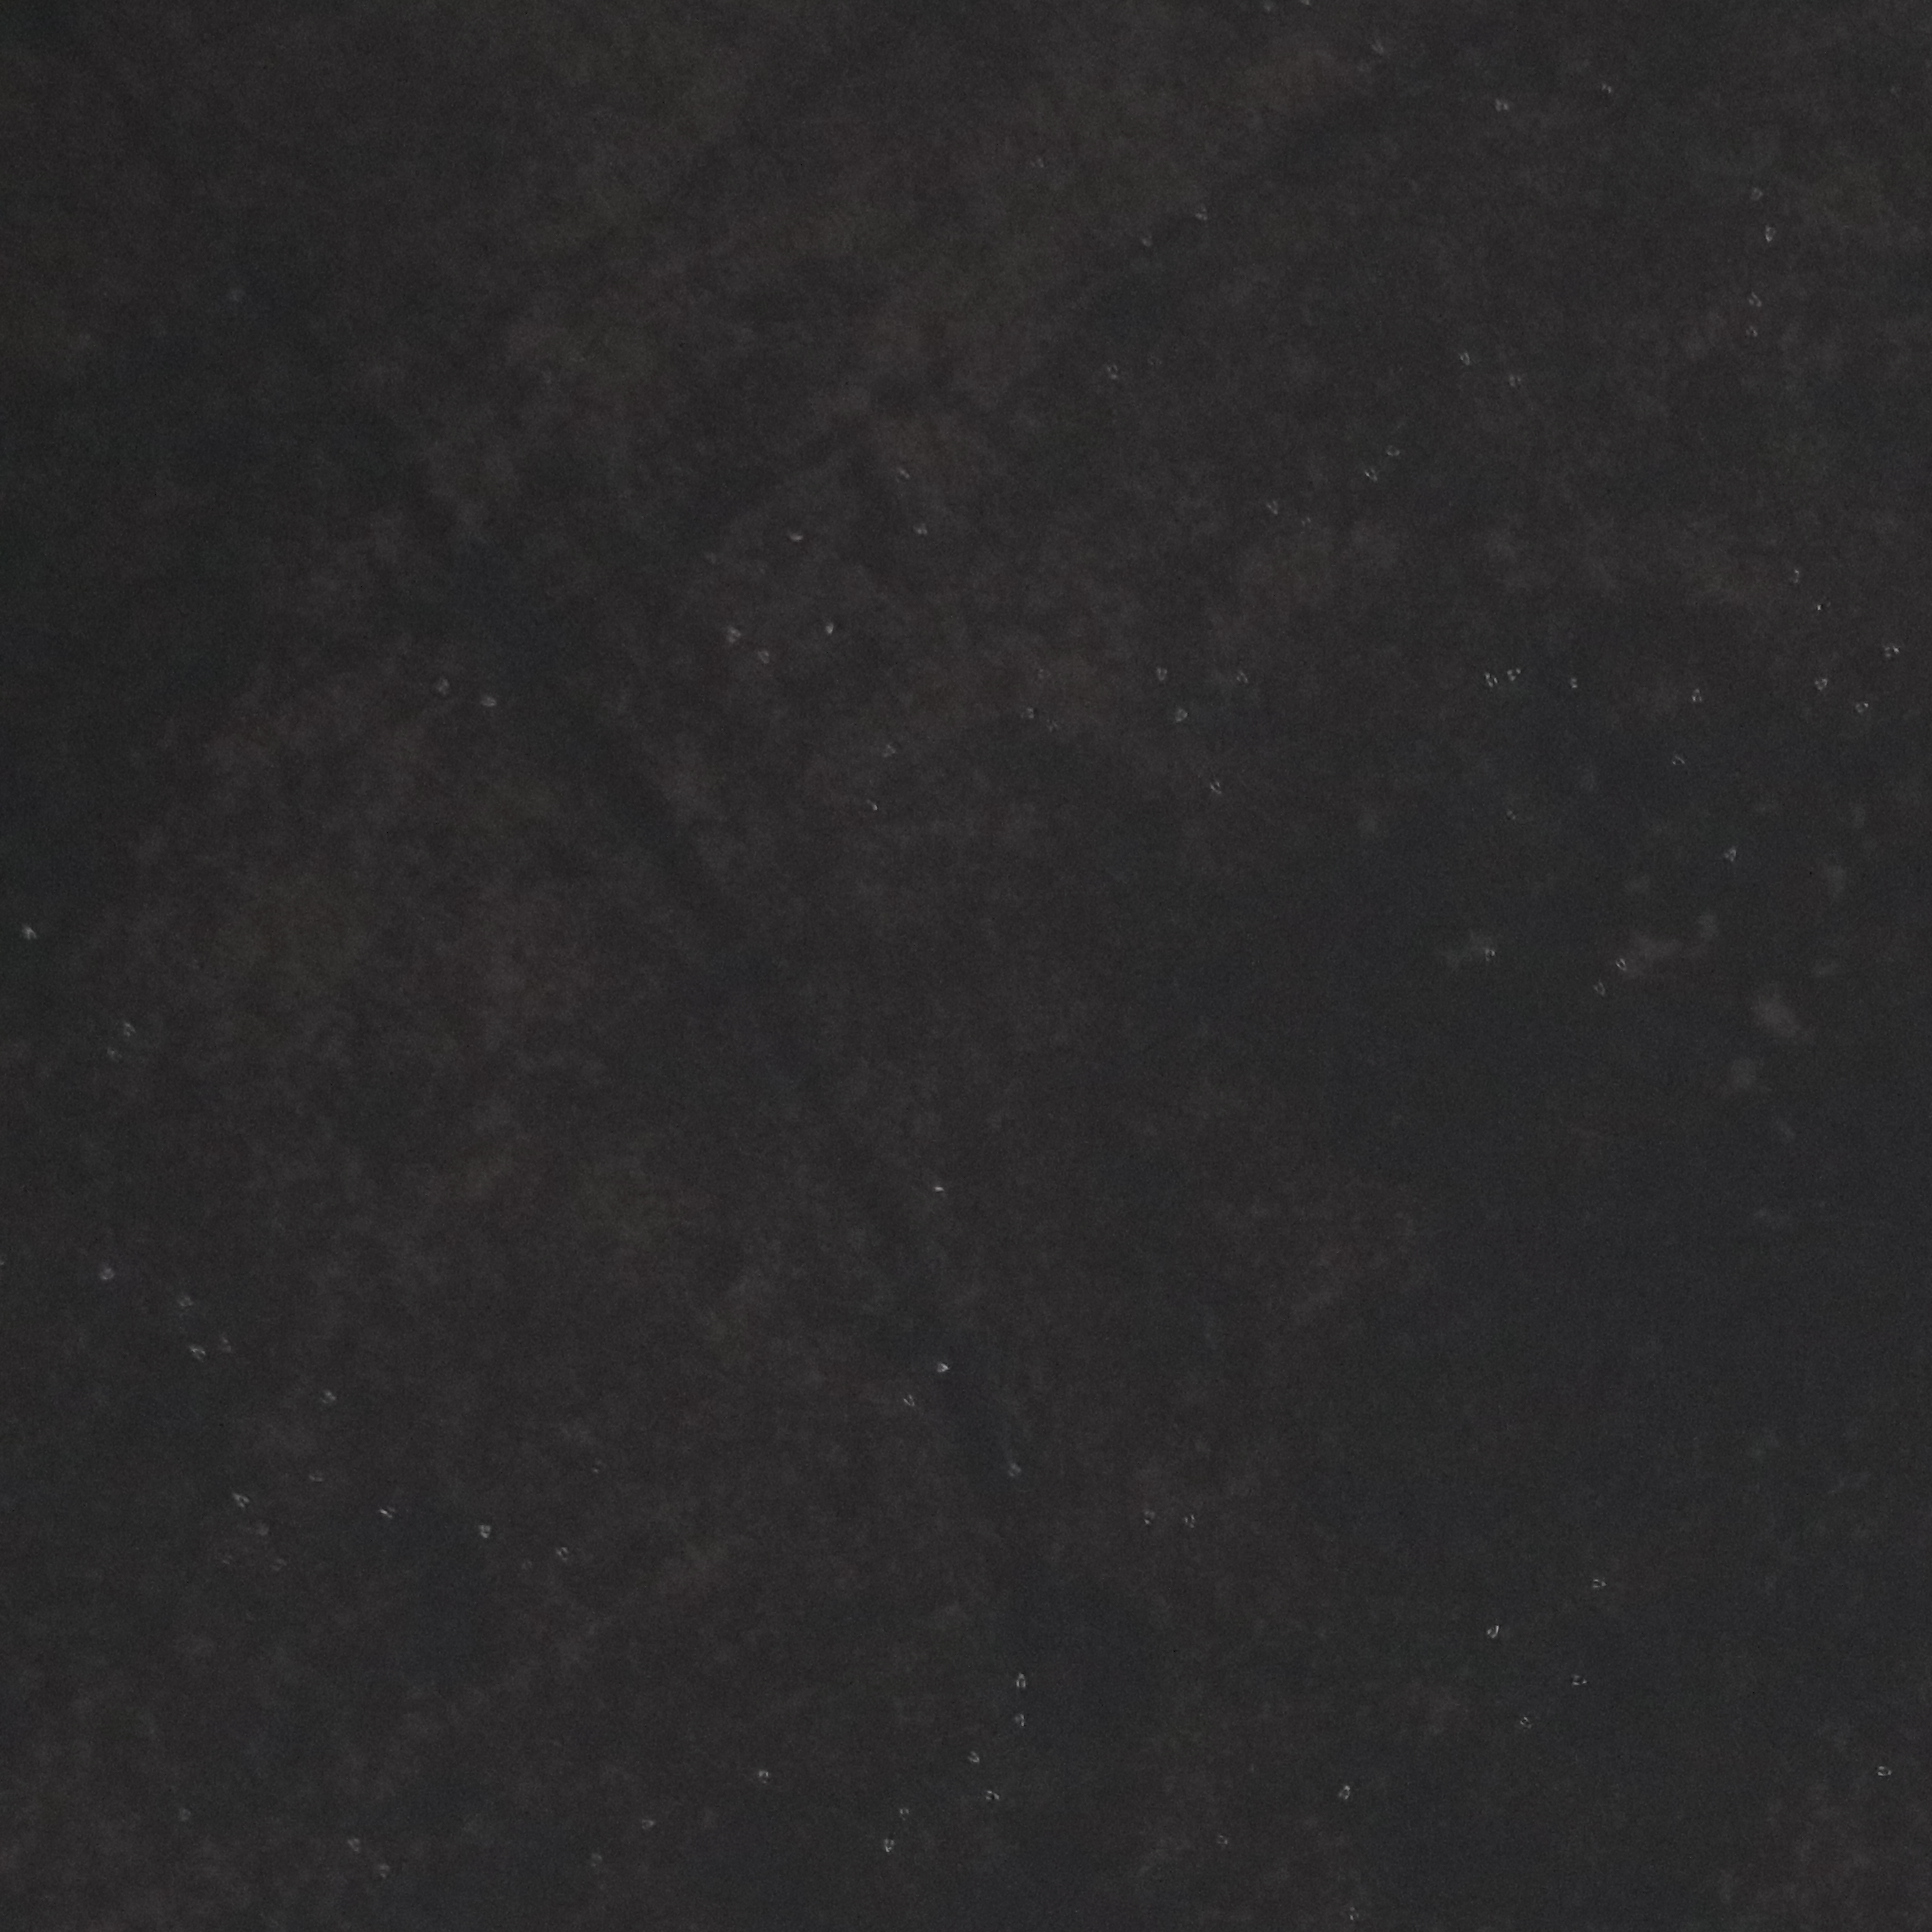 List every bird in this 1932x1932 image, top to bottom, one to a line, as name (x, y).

brant (1619, 82)
brant (1901, 85)
brant (1503, 106)
brant (1036, 160)
brant (1759, 197)
brant (1202, 214)
brant (1768, 240)
brant (1753, 297)
brant (1748, 334)
brant (1464, 359)
brant (1112, 371)
brant (1503, 388)
brant (1394, 457)
brant (906, 468)
brant (1371, 479)
brant (1273, 501)
brant (1310, 517)
brant (800, 532)
brant (925, 533)
brant (717, 555)
brant (1798, 577)
brant (1824, 602)
brant (837, 625)
brant (732, 637)
brant (1896, 649)
brant (762, 660)
brant (1518, 667)
brant (1247, 669)
brant (1053, 670)
brant (1496, 675)
brant (1822, 678)
brant (1165, 680)
brant (1580, 684)
brant (434, 689)
brant (495, 701)
brant (1690, 701)
brant (1866, 704)
brant (1031, 718)
brant (1175, 721)
brant (1058, 724)
brant (894, 750)
brant (1680, 763)
brant (1215, 785)
brant (869, 804)
brant (1508, 822)
brant (1729, 849)
brant (29, 932)
brant (1499, 956)
brant (1628, 968)
brant (1599, 990)
brant (134, 1032)
brant (113, 1056)
brant (941, 1188)
brant (107, 1271)
brant (181, 1303)
brant (226, 1346)
brant (197, 1353)
brant (939, 1369)
brant (330, 1396)
brant (908, 1401)
brant (599, 1465)
brant (313, 1477)
brant (1015, 1478)
brant (245, 1496)
brant (390, 1512)
brant (1145, 1524)
brant (1195, 1527)
brant (488, 1531)
brant (264, 1532)
brant (569, 1554)
brant (233, 1562)
brant (527, 1566)
brant (1604, 1574)
brant (290, 1580)
brant (1494, 1630)
brant (1026, 1681)
brant (1590, 1681)
brant (1027, 1719)
brant (1523, 1735)
brant (979, 1758)
brant (758, 1774)
brant (1882, 1776)
brant (1349, 1794)
brant (995, 1799)
brant (910, 1815)
brant (192, 1818)
brant (651, 1827)
brant (1232, 1836)
brant (894, 1844)
brant (363, 1847)
brant (592, 1864)
brant (389, 1879)
brant (1355, 1913)